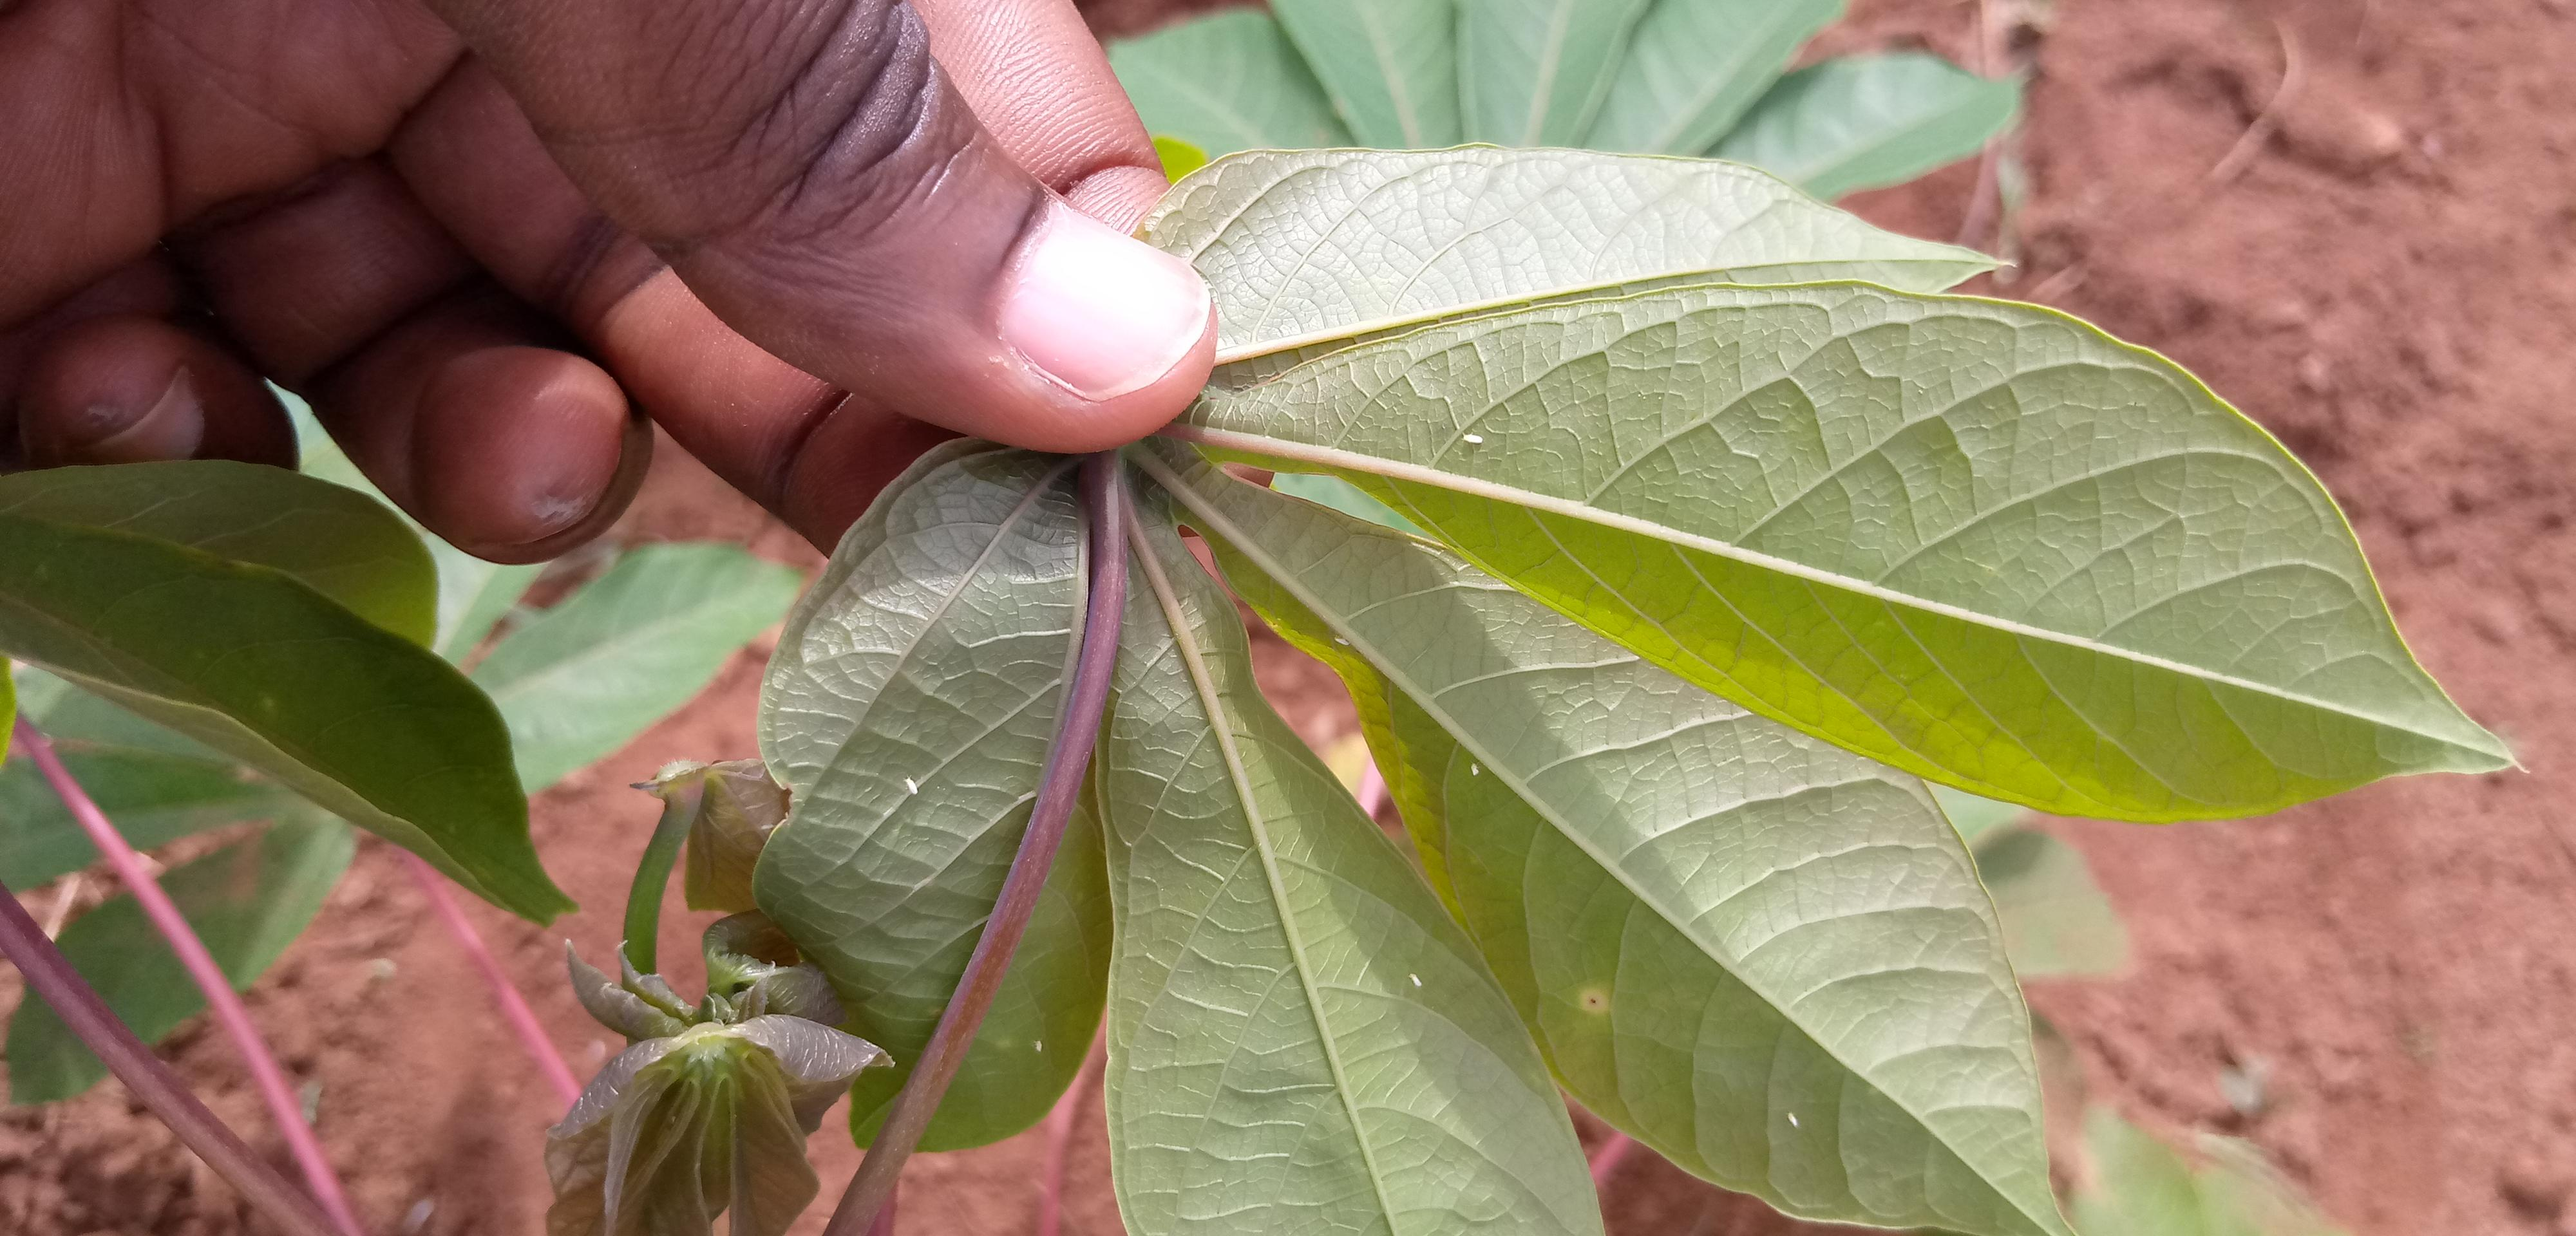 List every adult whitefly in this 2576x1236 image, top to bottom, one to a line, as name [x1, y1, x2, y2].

whitefly [1453, 429, 1492, 461]
whitefly [1327, 625, 1357, 667]
whitefly [1458, 754, 1487, 783]
whitefly [900, 768, 925, 798]
whitefly [1405, 963, 1432, 1002]
whitefly [1028, 1031, 1048, 1062]
whitefly [1780, 1101, 1804, 1139]